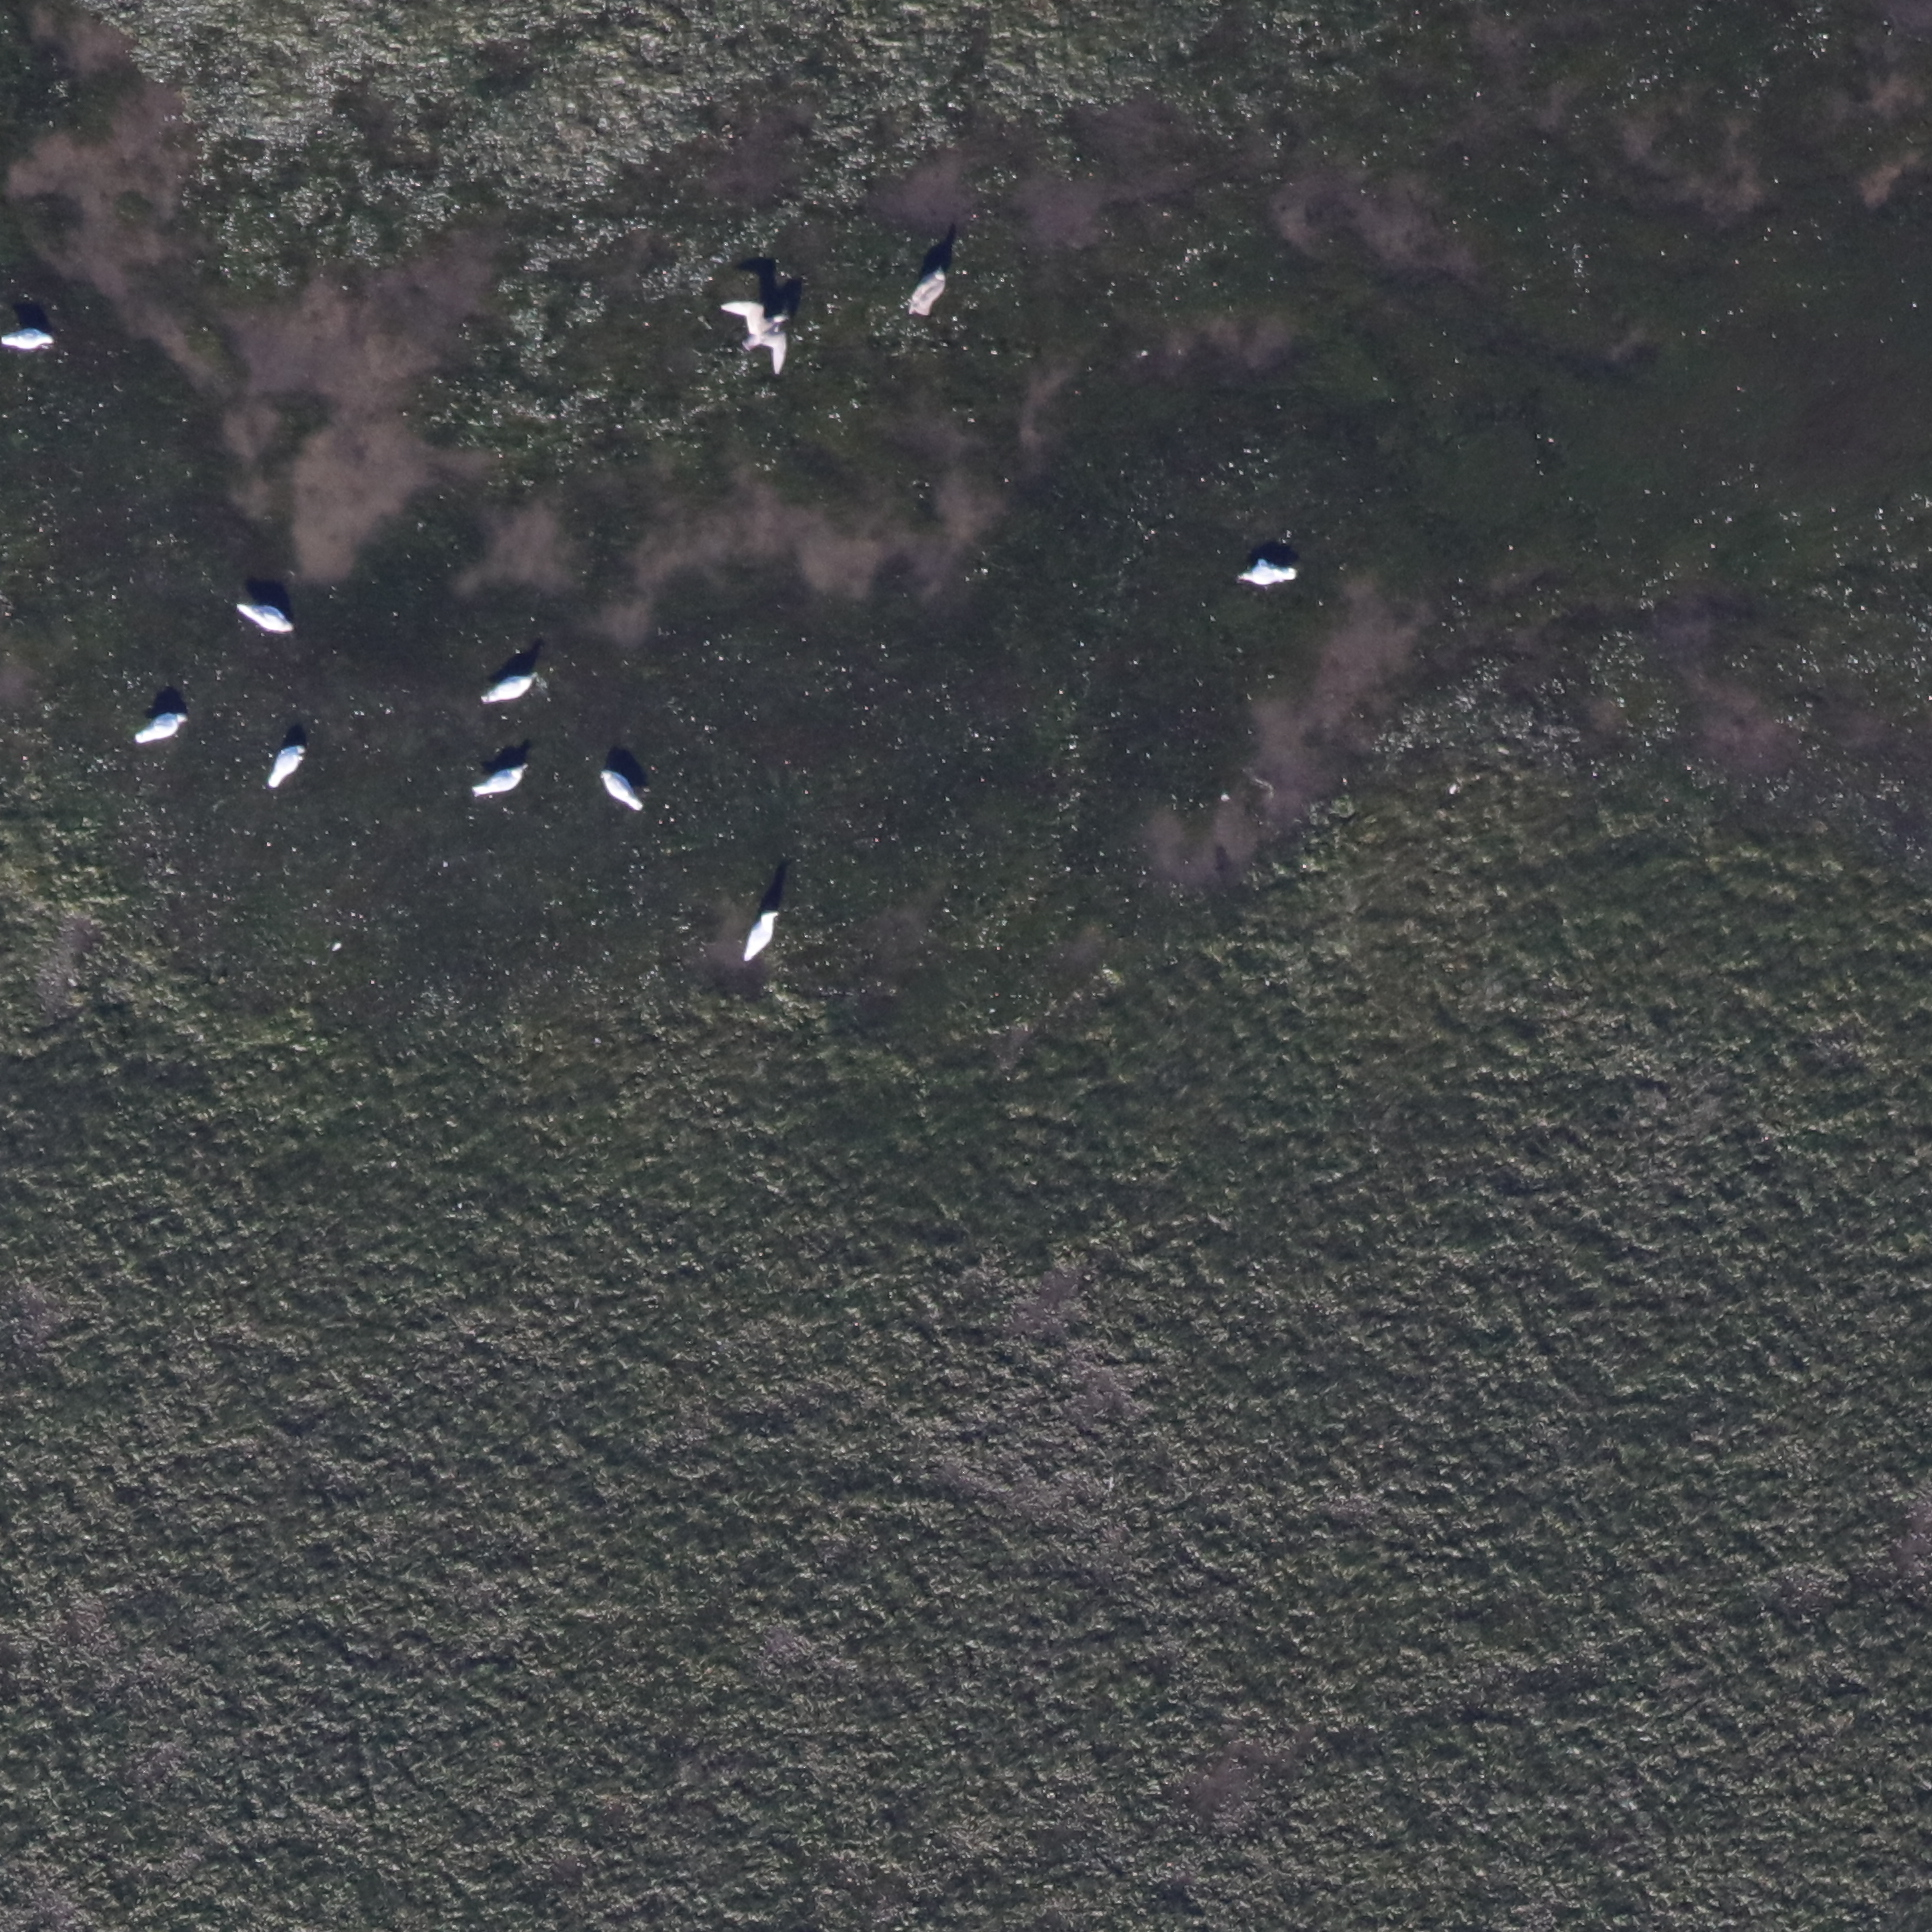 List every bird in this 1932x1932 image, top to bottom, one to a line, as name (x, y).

gull (930, 288)
gull (760, 334)
gull (29, 339)
gull (1268, 573)
gull (263, 617)
gull (509, 688)
gull (159, 728)
gull (284, 765)
gull (498, 781)
gull (621, 790)
gull (759, 934)